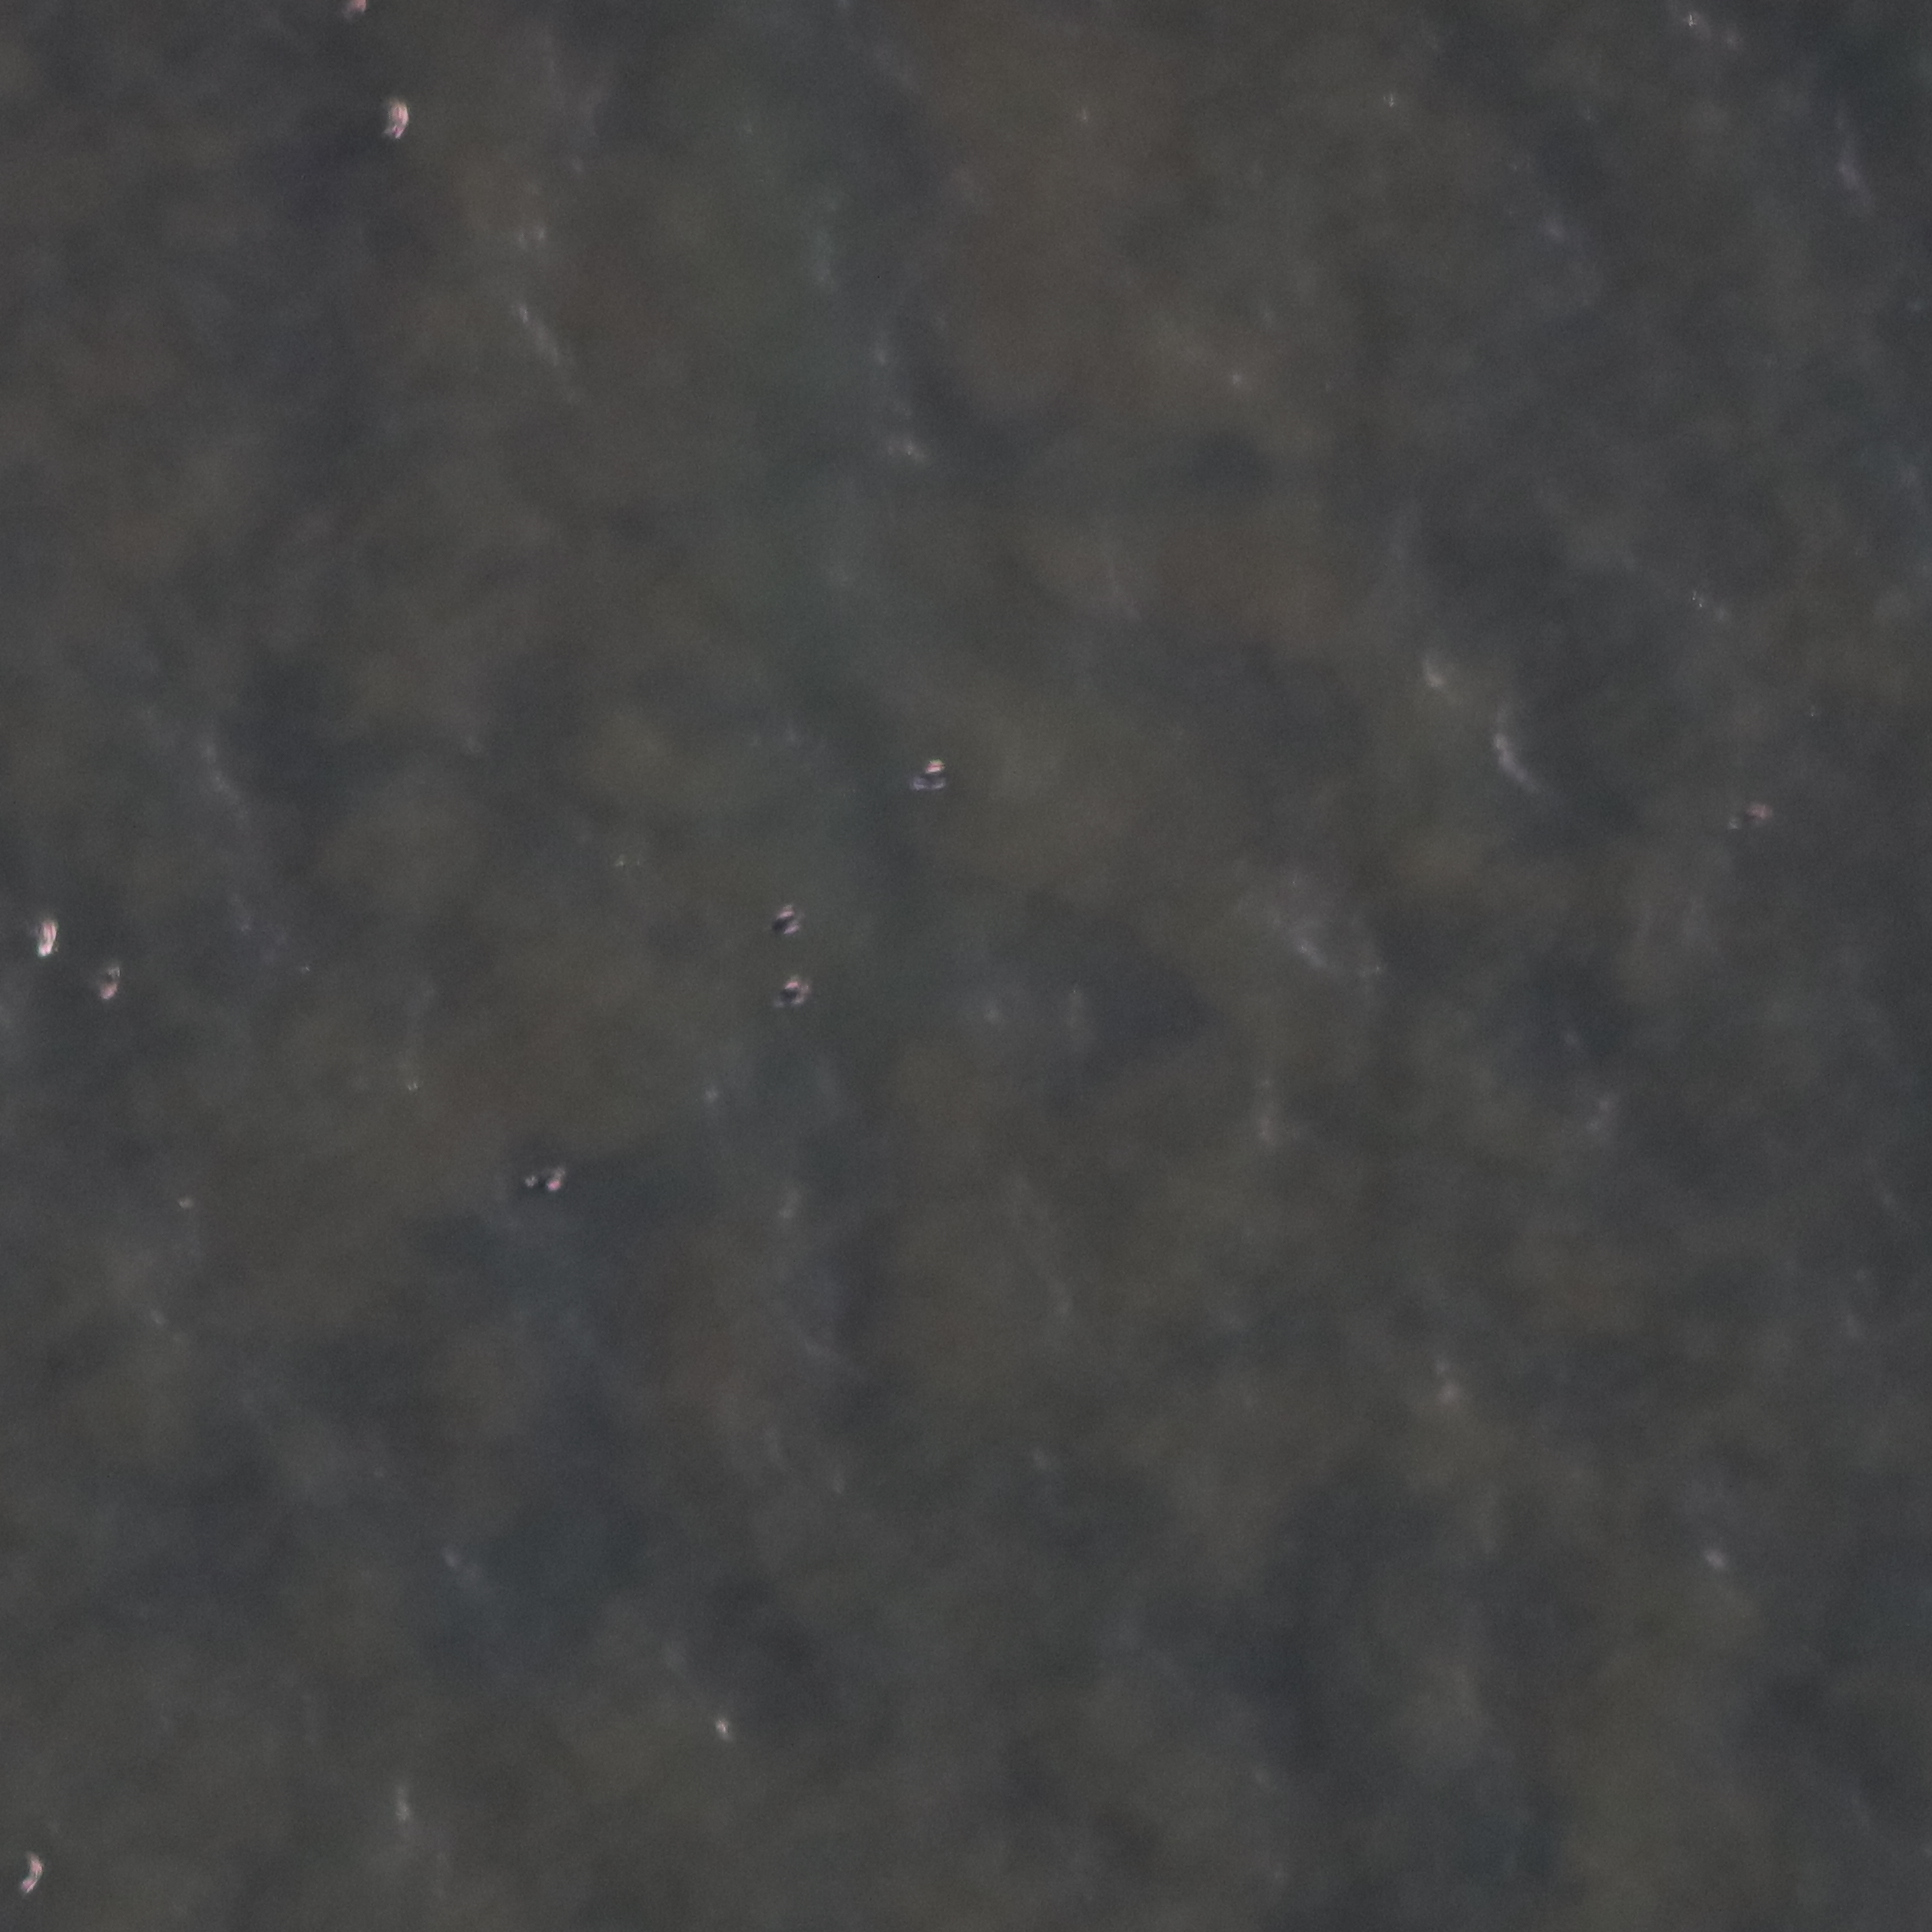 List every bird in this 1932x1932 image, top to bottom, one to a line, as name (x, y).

other bird (352, 9)
other bird (395, 117)
brant (931, 777)
brant (1754, 813)
brant (786, 929)
other bird (47, 934)
other bird (111, 977)
brant (797, 992)
brant (549, 1174)
brant (27, 1870)